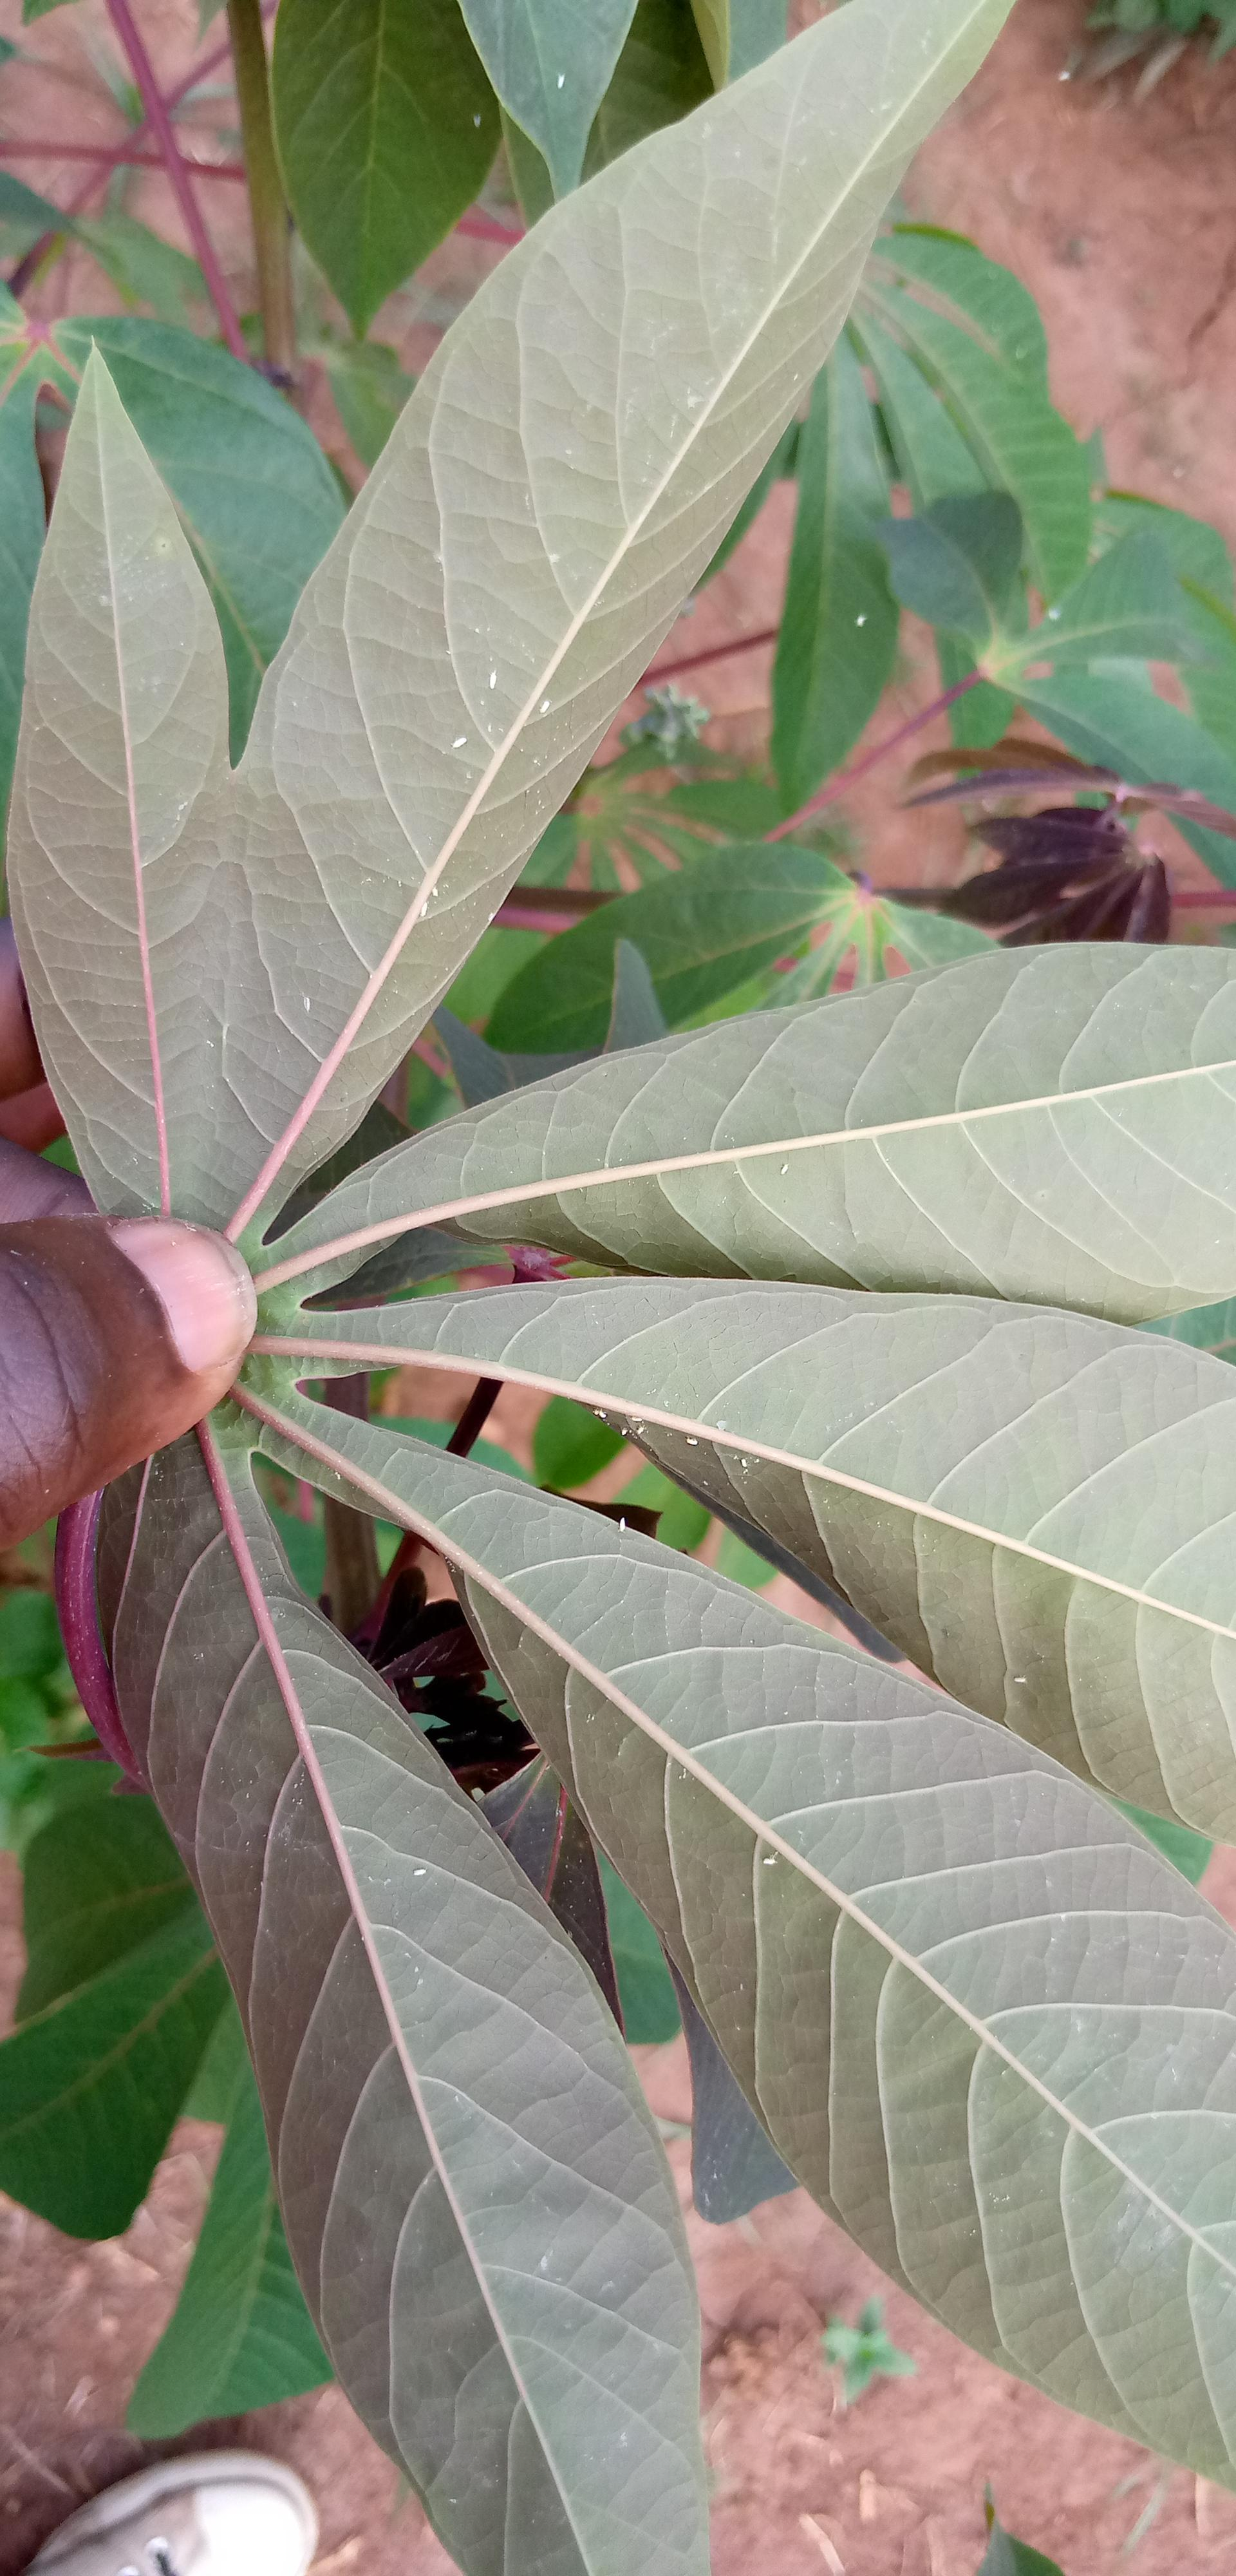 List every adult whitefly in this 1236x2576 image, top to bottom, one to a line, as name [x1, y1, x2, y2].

whitefly [556, 72, 568, 91]
whitefly [471, 112, 484, 129]
whitefly [854, 612, 868, 630]
whitefly [488, 670, 498, 690]
whitefly [538, 699, 552, 714]
whitefly [451, 736, 469, 749]
whitefly [431, 886, 440, 898]
whitefly [419, 901, 429, 918]
whitefly [780, 1163, 789, 1177]
whitefly [592, 1407, 609, 1419]
whitefly [630, 1416, 644, 1424]
whitefly [635, 1425, 646, 1435]
whitefly [619, 1426, 629, 1437]
whitefly [684, 1436, 700, 1447]
whitefly [739, 1457, 748, 1469]
whitefly [618, 1513, 628, 1535]
whitefly [1012, 1674, 1028, 1683]
whitefly [761, 1855, 778, 1867]
whitefly [411, 1868, 427, 1877]